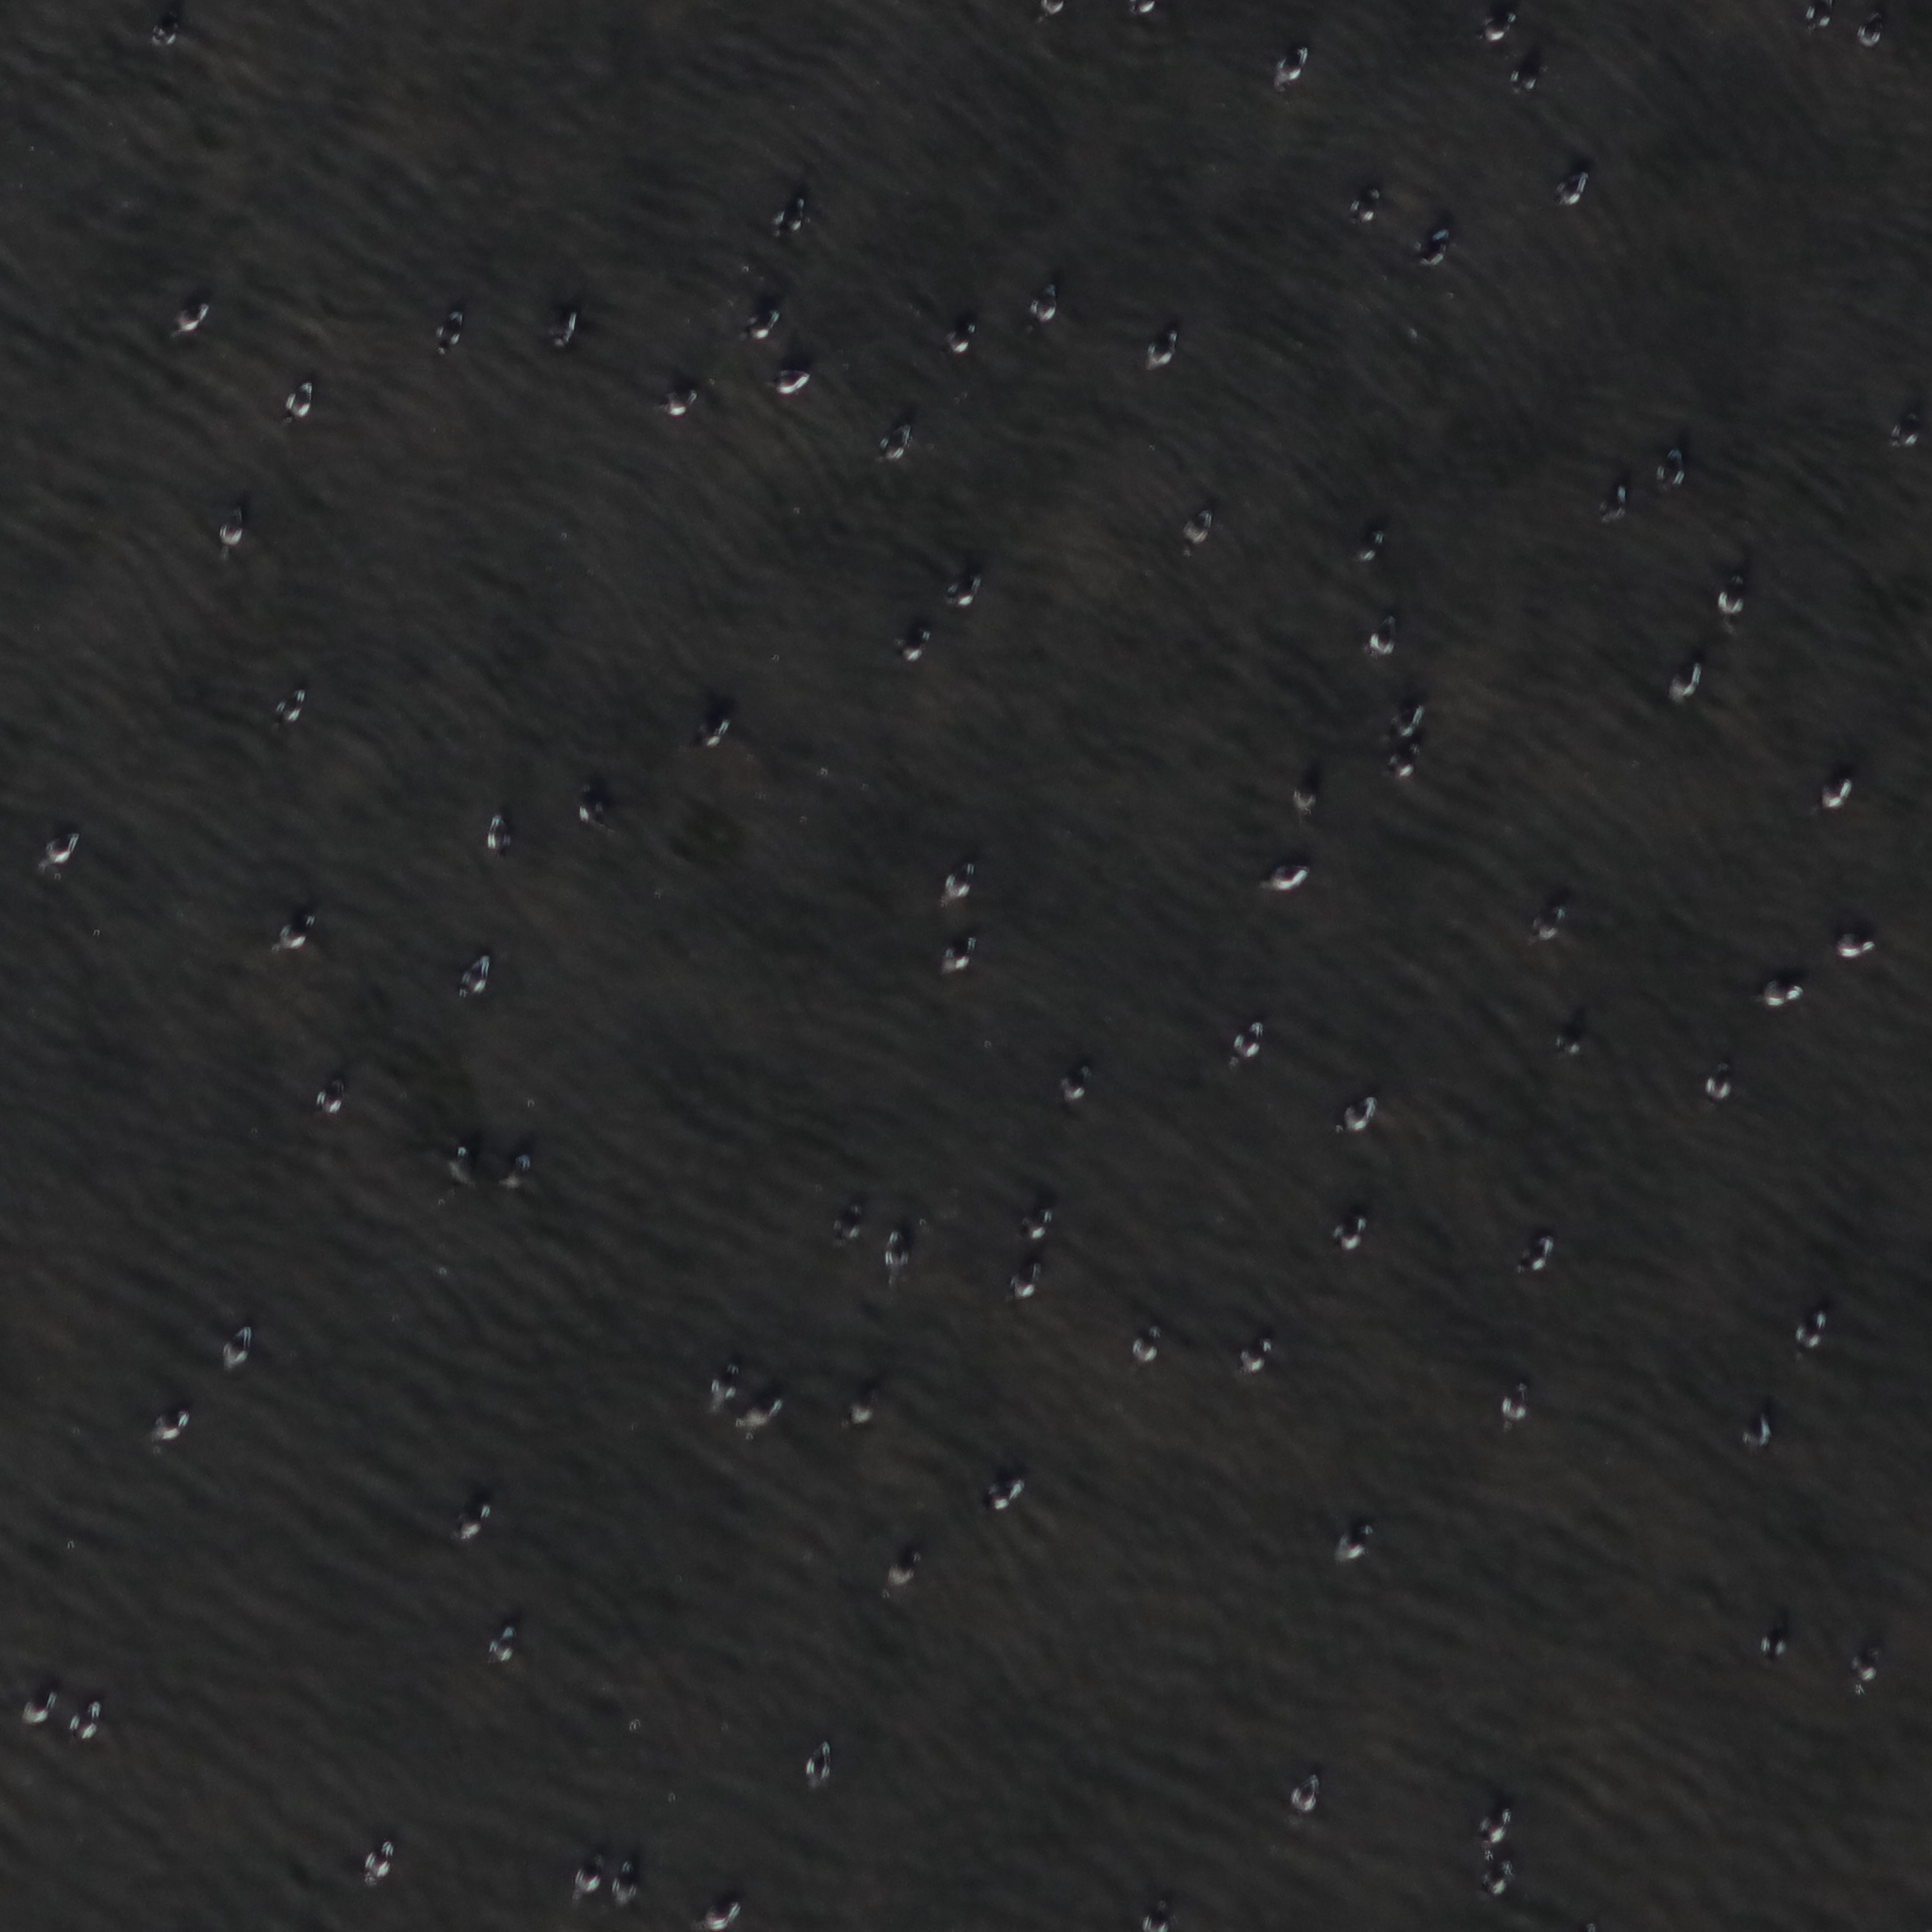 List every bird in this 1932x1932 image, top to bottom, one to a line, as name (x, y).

brant (1054, 10)
brant (1816, 11)
brant (1496, 27)
brant (1875, 29)
brant (169, 35)
brant (1287, 66)
brant (1529, 80)
brant (1572, 186)
brant (1363, 207)
brant (792, 218)
brant (1434, 248)
brant (1044, 305)
brant (187, 320)
brant (761, 324)
brant (562, 327)
brant (448, 333)
brant (955, 336)
brant (1161, 351)
brant (791, 381)
brant (678, 398)
brant (298, 402)
brant (1904, 440)
brant (894, 443)
brant (1678, 463)
brant (1604, 504)
brant (232, 532)
brant (1197, 532)
brant (1369, 561)
brant (959, 584)
brant (1732, 590)
brant (1381, 637)
brant (913, 642)
brant (1680, 683)
brant (286, 711)
brant (1410, 725)
brant (711, 731)
brant (1398, 767)
brant (1832, 792)
brant (1298, 803)
brant (594, 809)
brant (499, 834)
brant (58, 848)
brant (1284, 876)
brant (957, 887)
brant (1547, 922)
brant (291, 933)
brant (1853, 943)
brant (961, 953)
brant (476, 975)
brant (1780, 992)
brant (1566, 1041)
brant (1250, 1047)
brant (1721, 1083)
brant (1074, 1089)
brant (329, 1095)
brant (1359, 1113)
brant (462, 1165)
brant (521, 1176)
brant (1035, 1223)
brant (848, 1226)
brant (1348, 1231)
brant (893, 1249)
brant (1537, 1251)
brant (1024, 1276)
brant (1812, 1330)
brant (1149, 1341)
brant (234, 1352)
brant (1254, 1355)
brant (722, 1384)
brant (1520, 1400)
brant (858, 1412)
brant (761, 1414)
brant (169, 1423)
brant (1757, 1434)
brant (1002, 1493)
brant (475, 1529)
brant (1360, 1530)
brant (902, 1571)
brant (1779, 1640)
brant (506, 1643)
brant (1870, 1677)
brant (40, 1709)
brant (86, 1723)
brant (820, 1765)
brant (1307, 1800)
brant (1499, 1825)
brant (376, 1867)
brant (1500, 1868)
brant (579, 1881)
brant (631, 1886)
brant (719, 1923)
brant (1158, 1930)